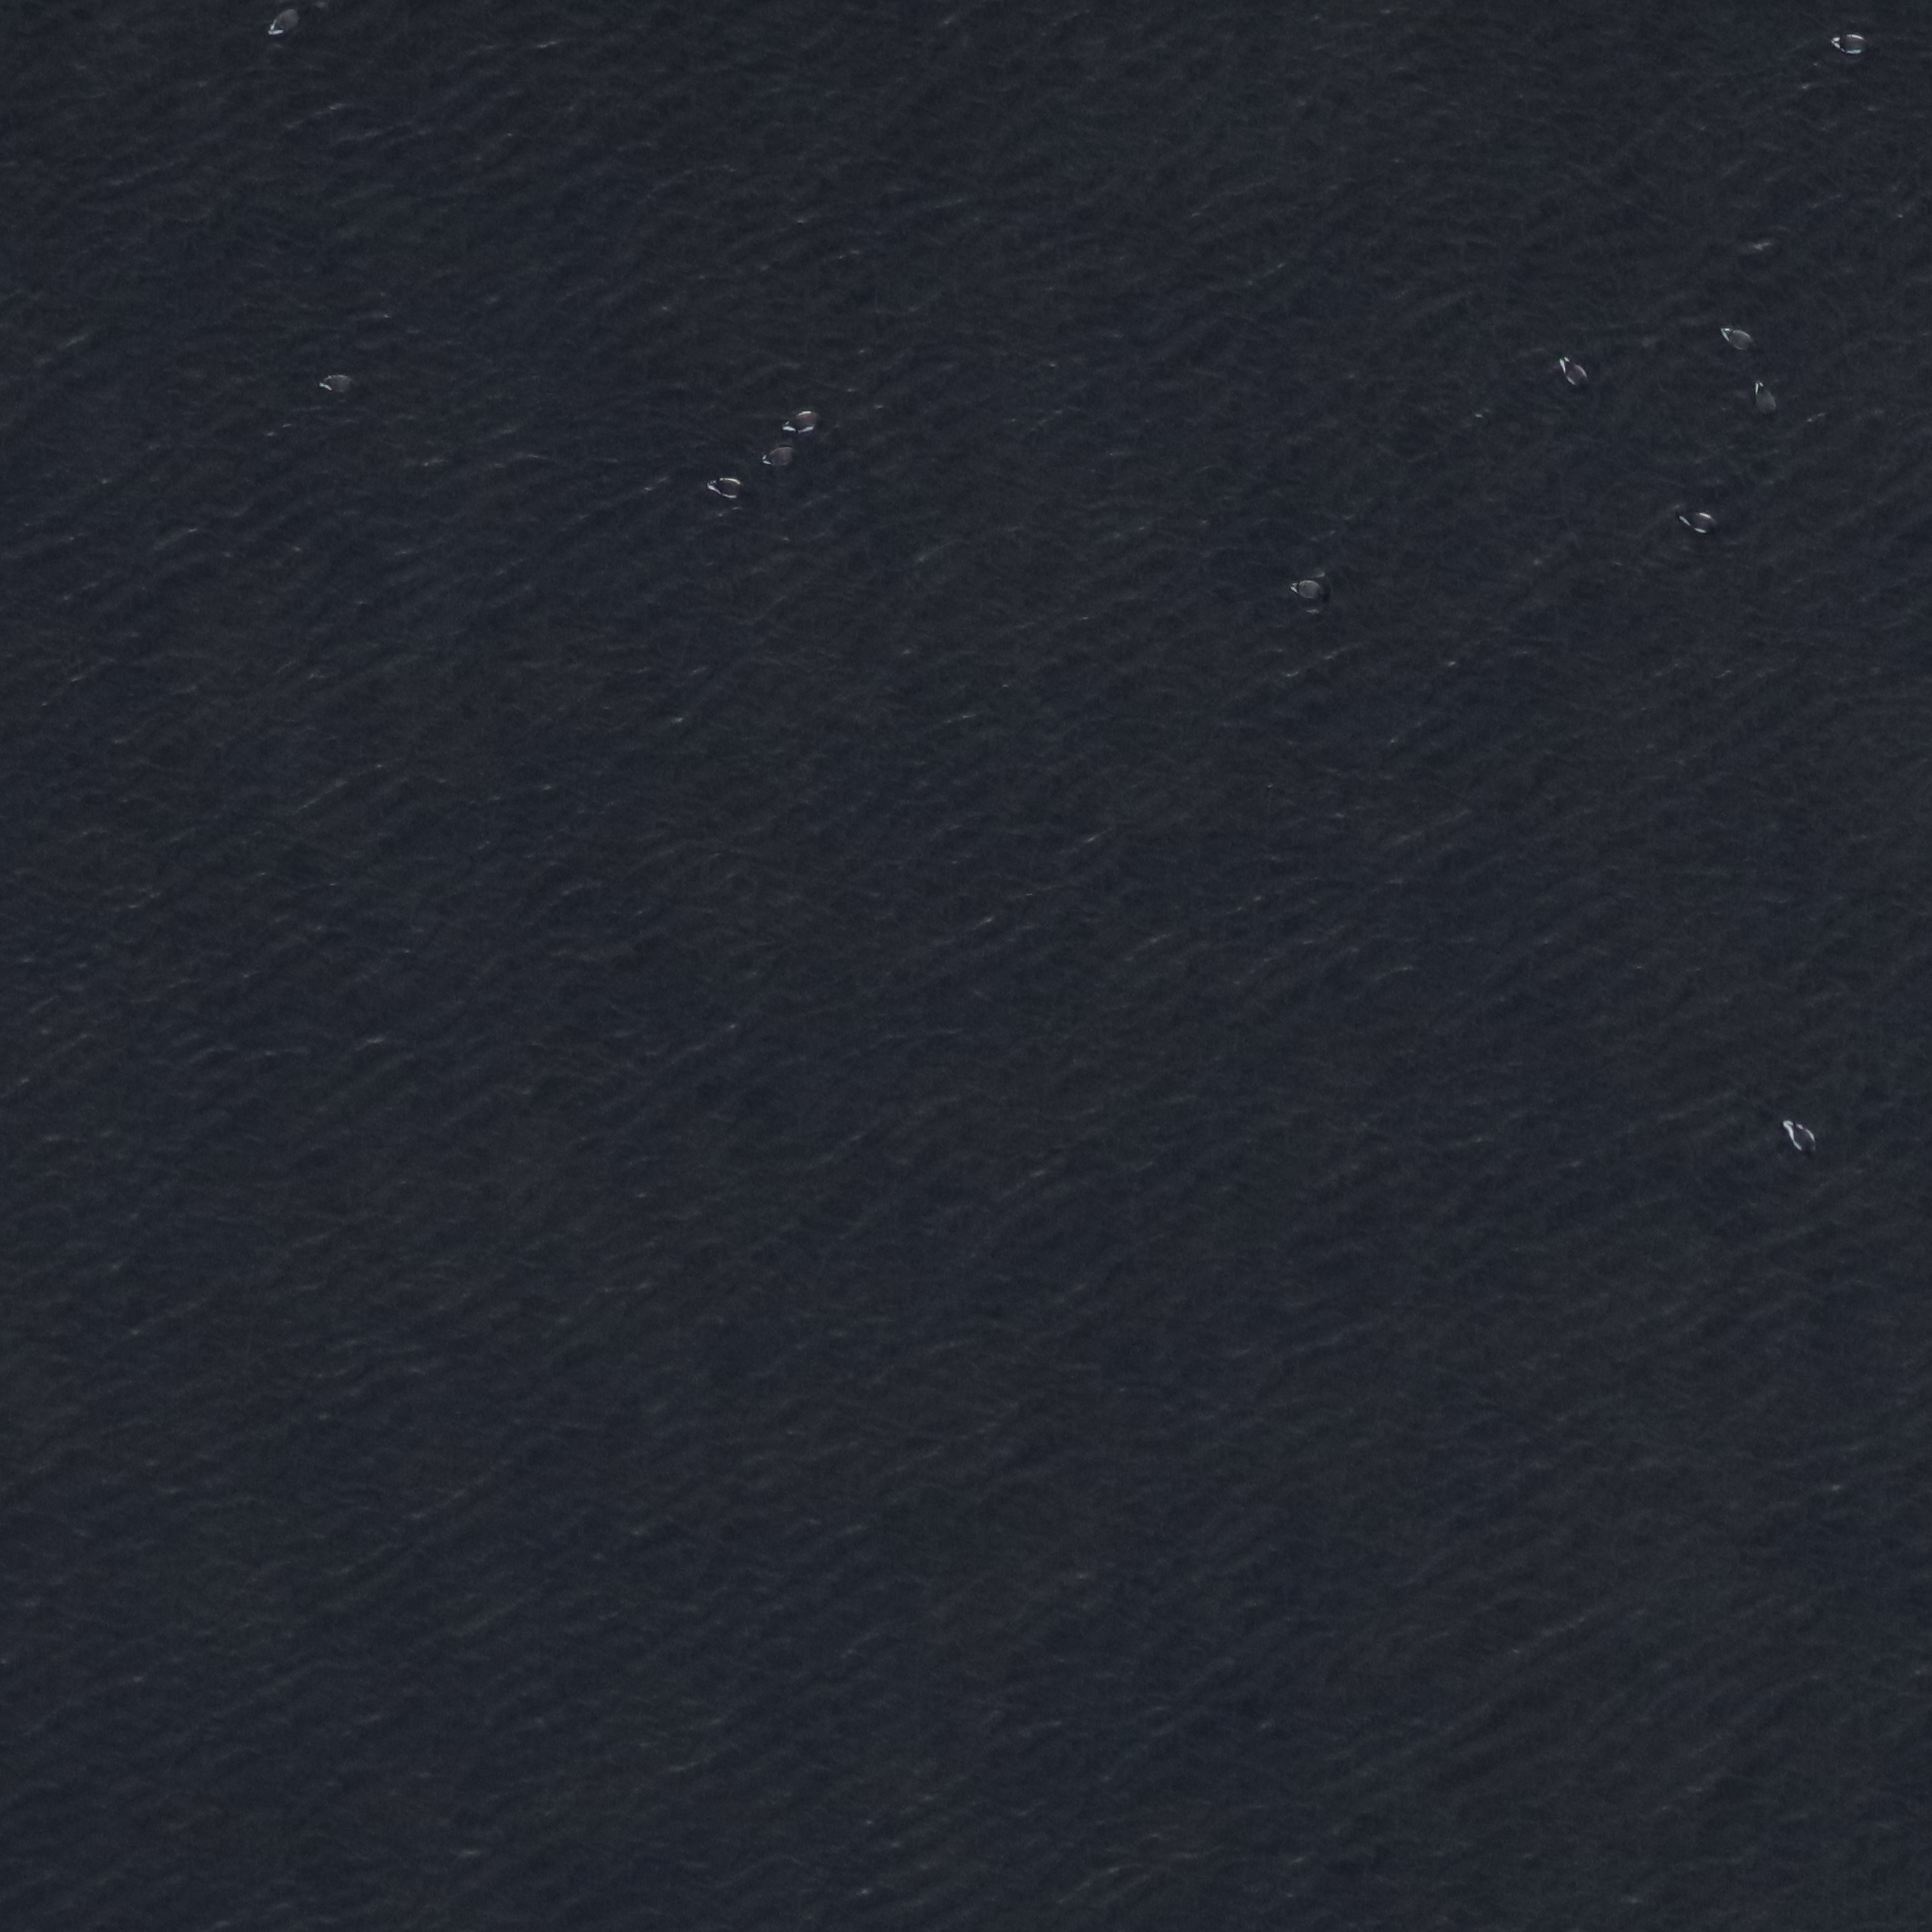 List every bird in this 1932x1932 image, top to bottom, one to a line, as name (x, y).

brant (285, 23)
brant (1853, 44)
brant (1739, 339)
brant (1574, 373)
brant (336, 381)
brant (1765, 400)
brant (803, 420)
brant (780, 457)
brant (728, 489)
brant (1700, 522)
brant (1311, 591)
brant (1803, 1135)